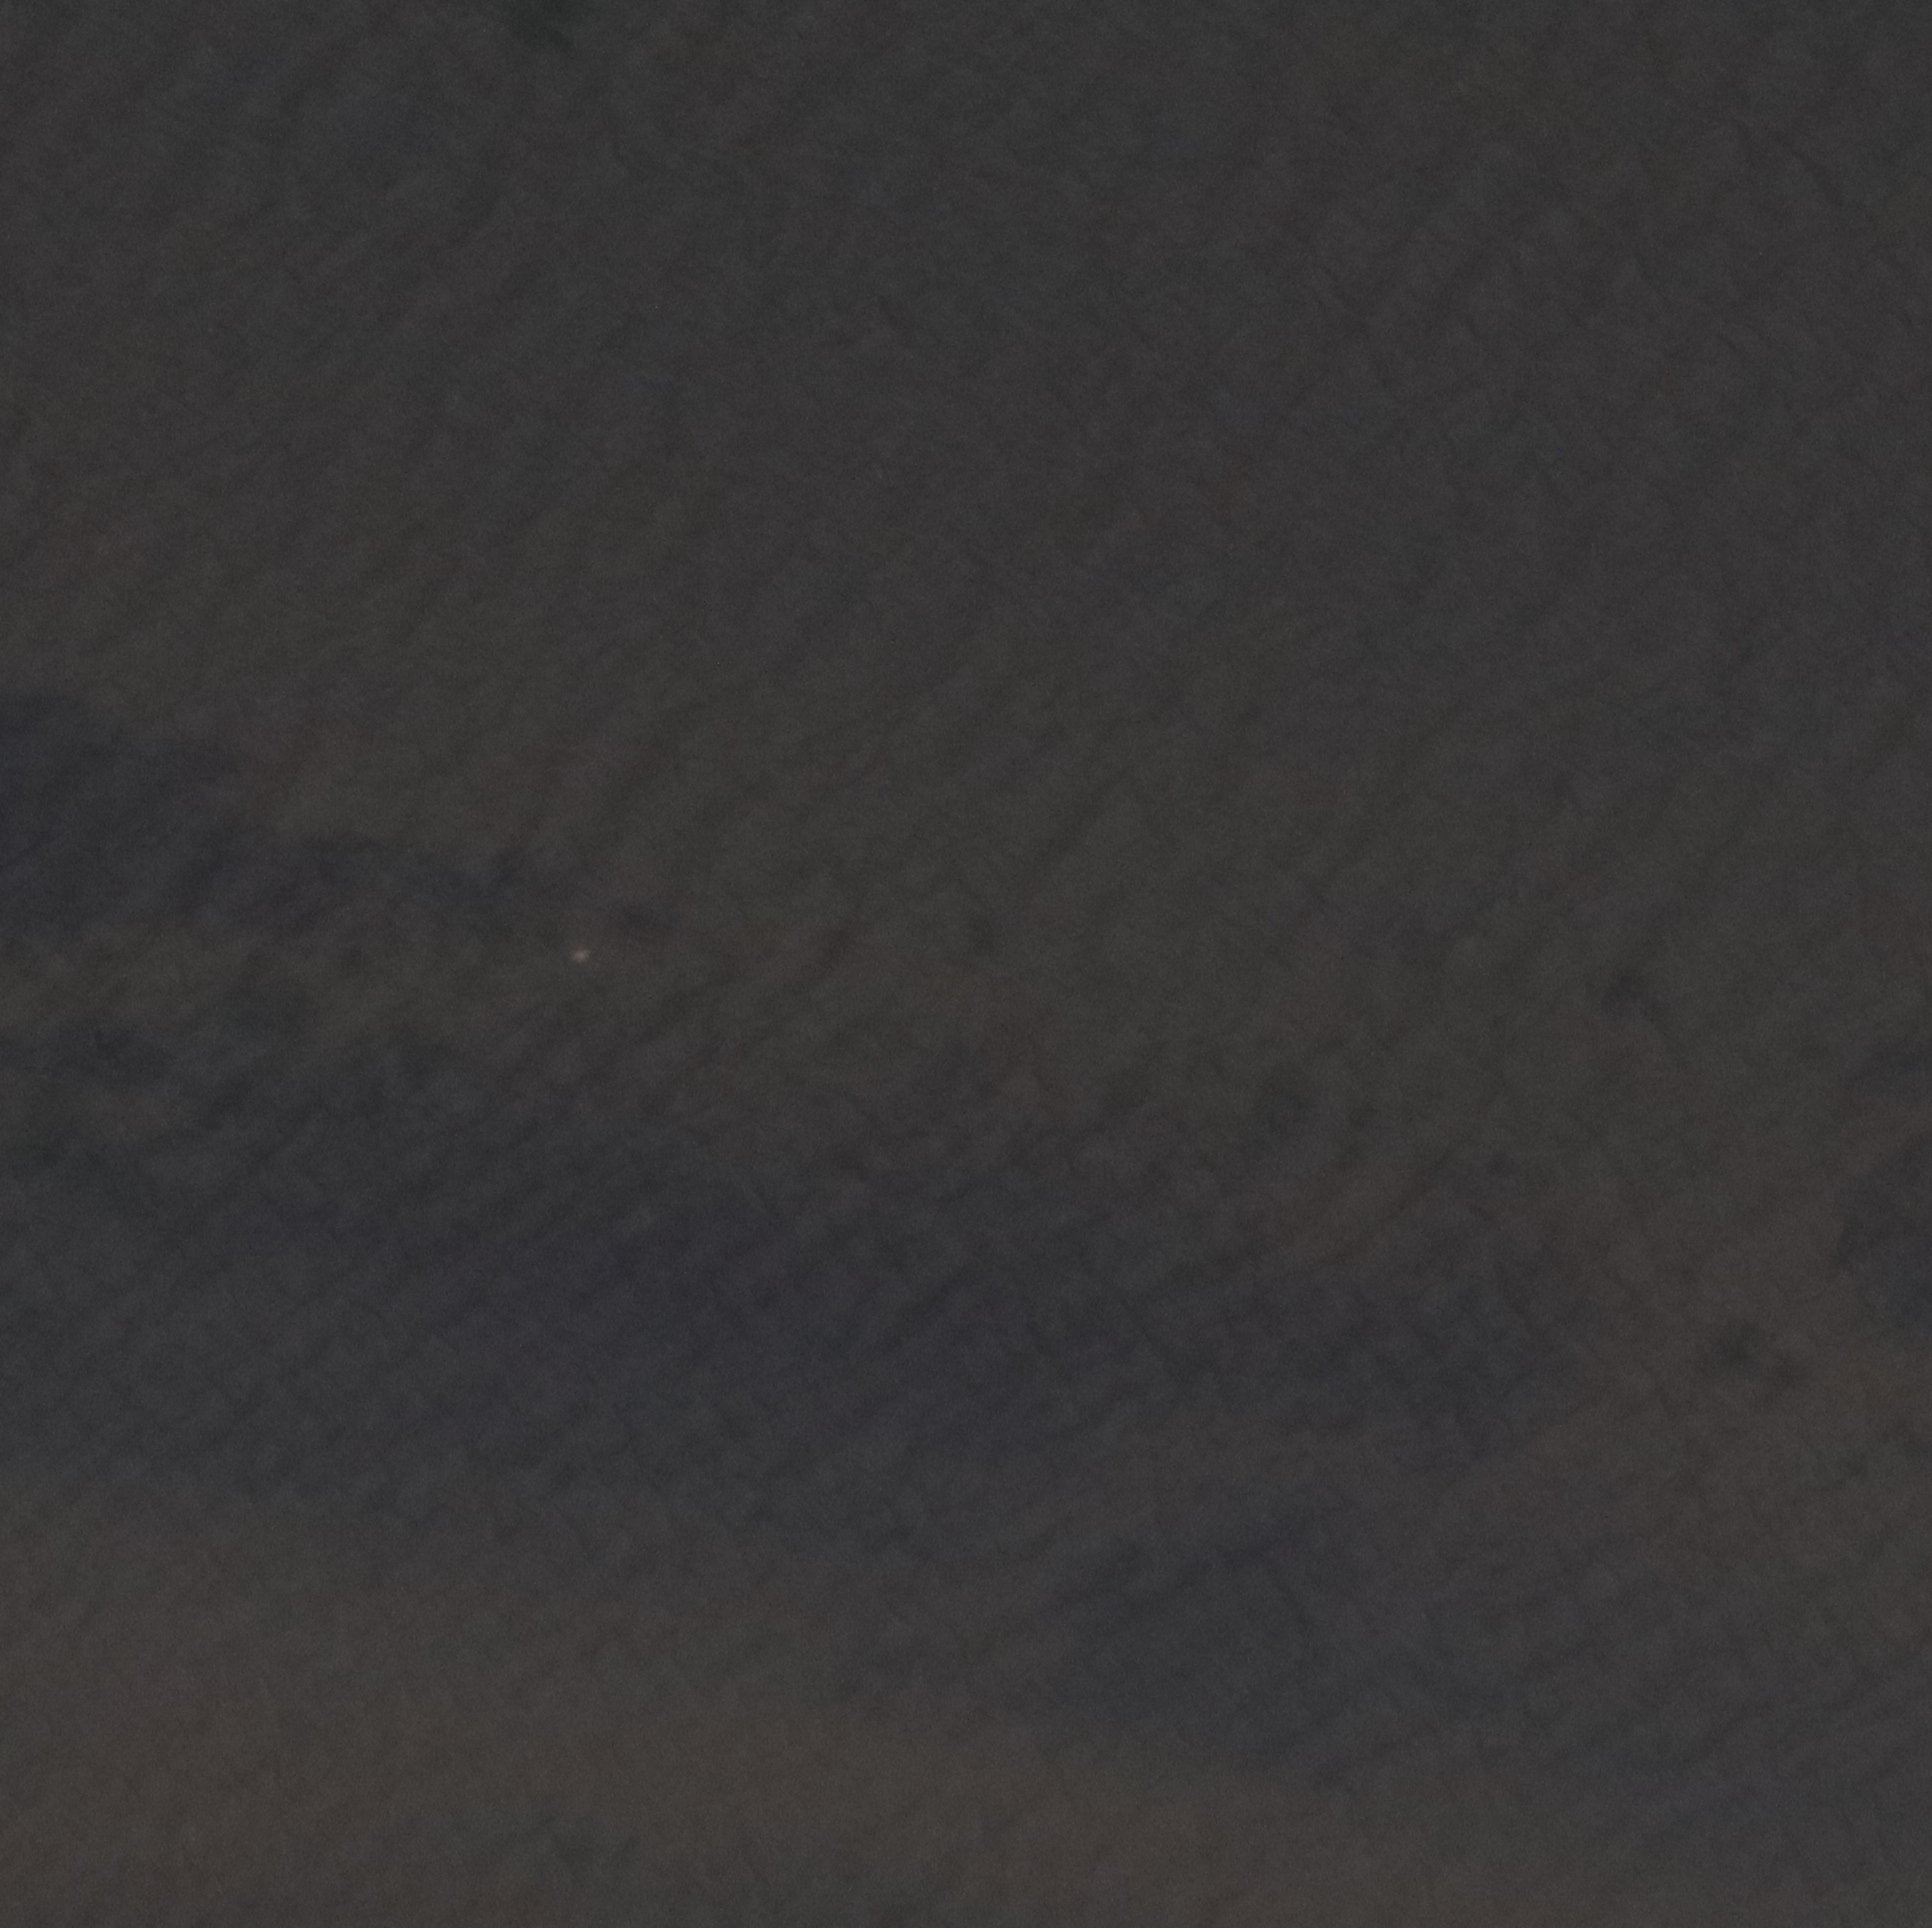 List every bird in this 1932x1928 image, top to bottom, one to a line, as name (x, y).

None